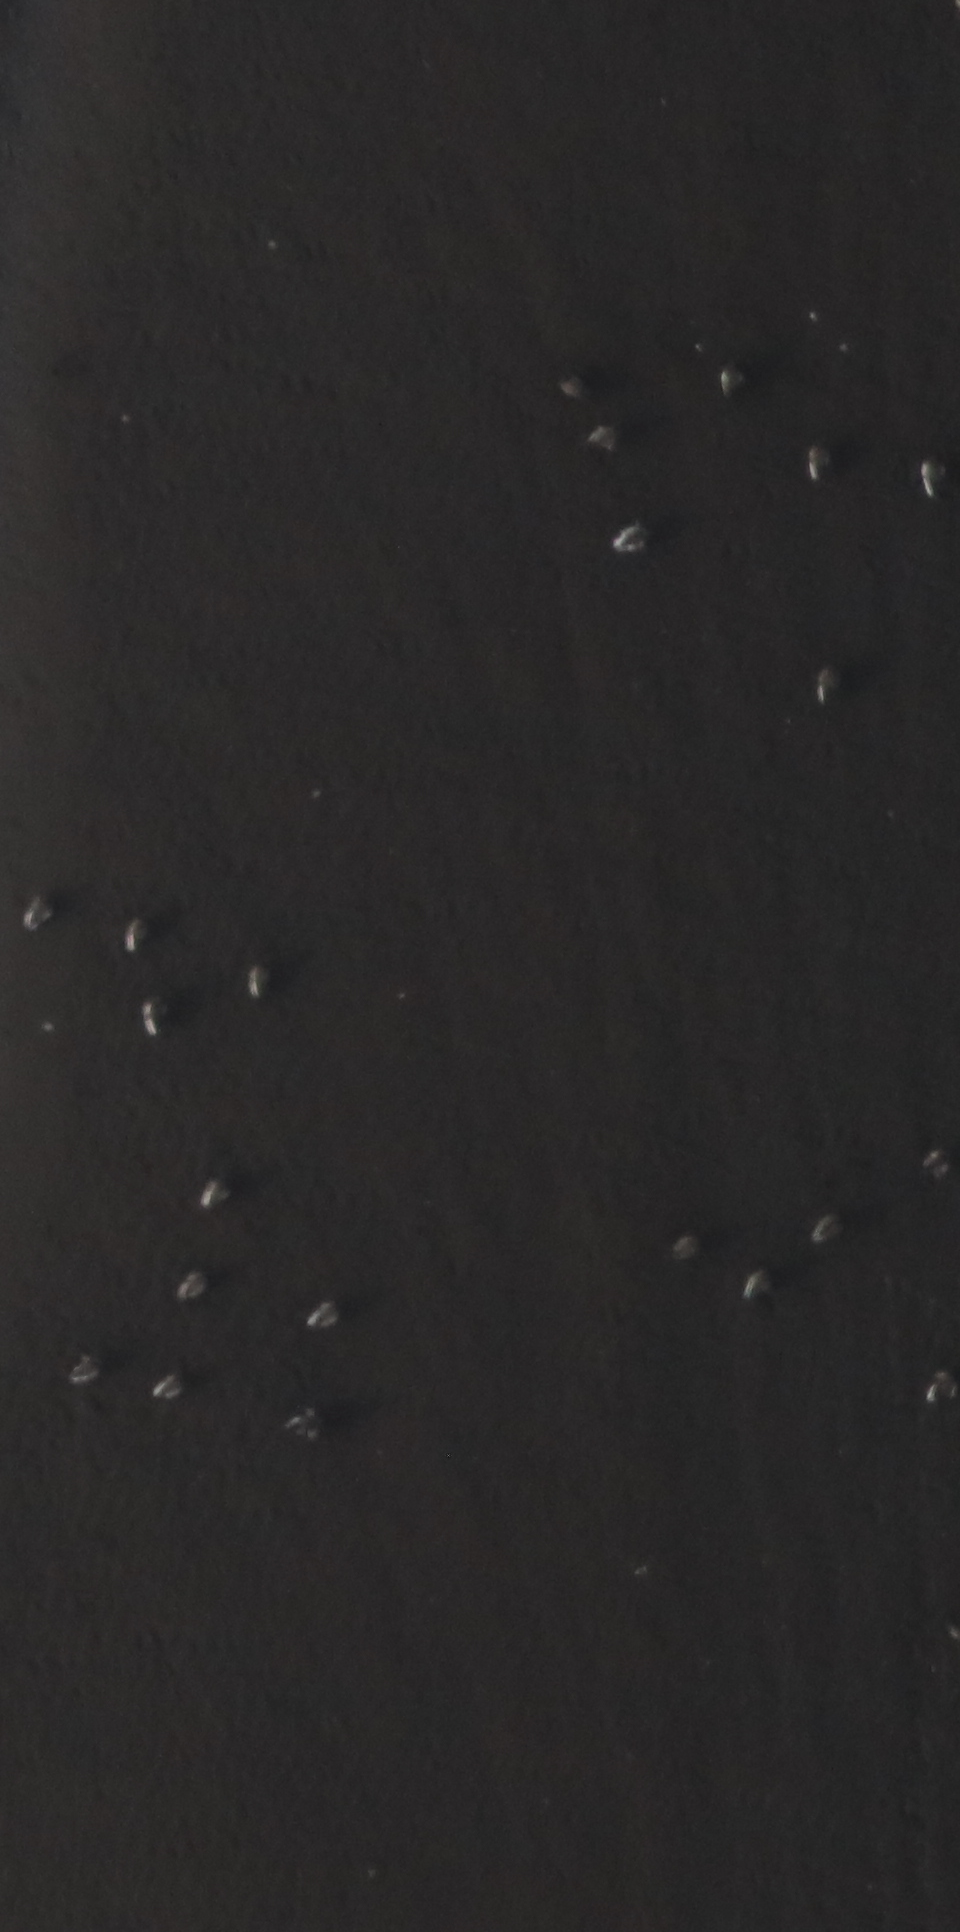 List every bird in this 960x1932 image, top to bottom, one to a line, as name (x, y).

brant (731, 374)
brant (574, 385)
brant (600, 439)
brant (817, 457)
brant (930, 478)
brant (626, 540)
brant (826, 685)
brant (39, 916)
brant (138, 932)
brant (258, 981)
brant (156, 1016)
brant (935, 1157)
brant (216, 1196)
brant (833, 1229)
brant (689, 1250)
brant (754, 1286)
brant (191, 1287)
brant (324, 1316)
brant (80, 1372)
brant (168, 1386)
brant (944, 1389)
brant (308, 1427)